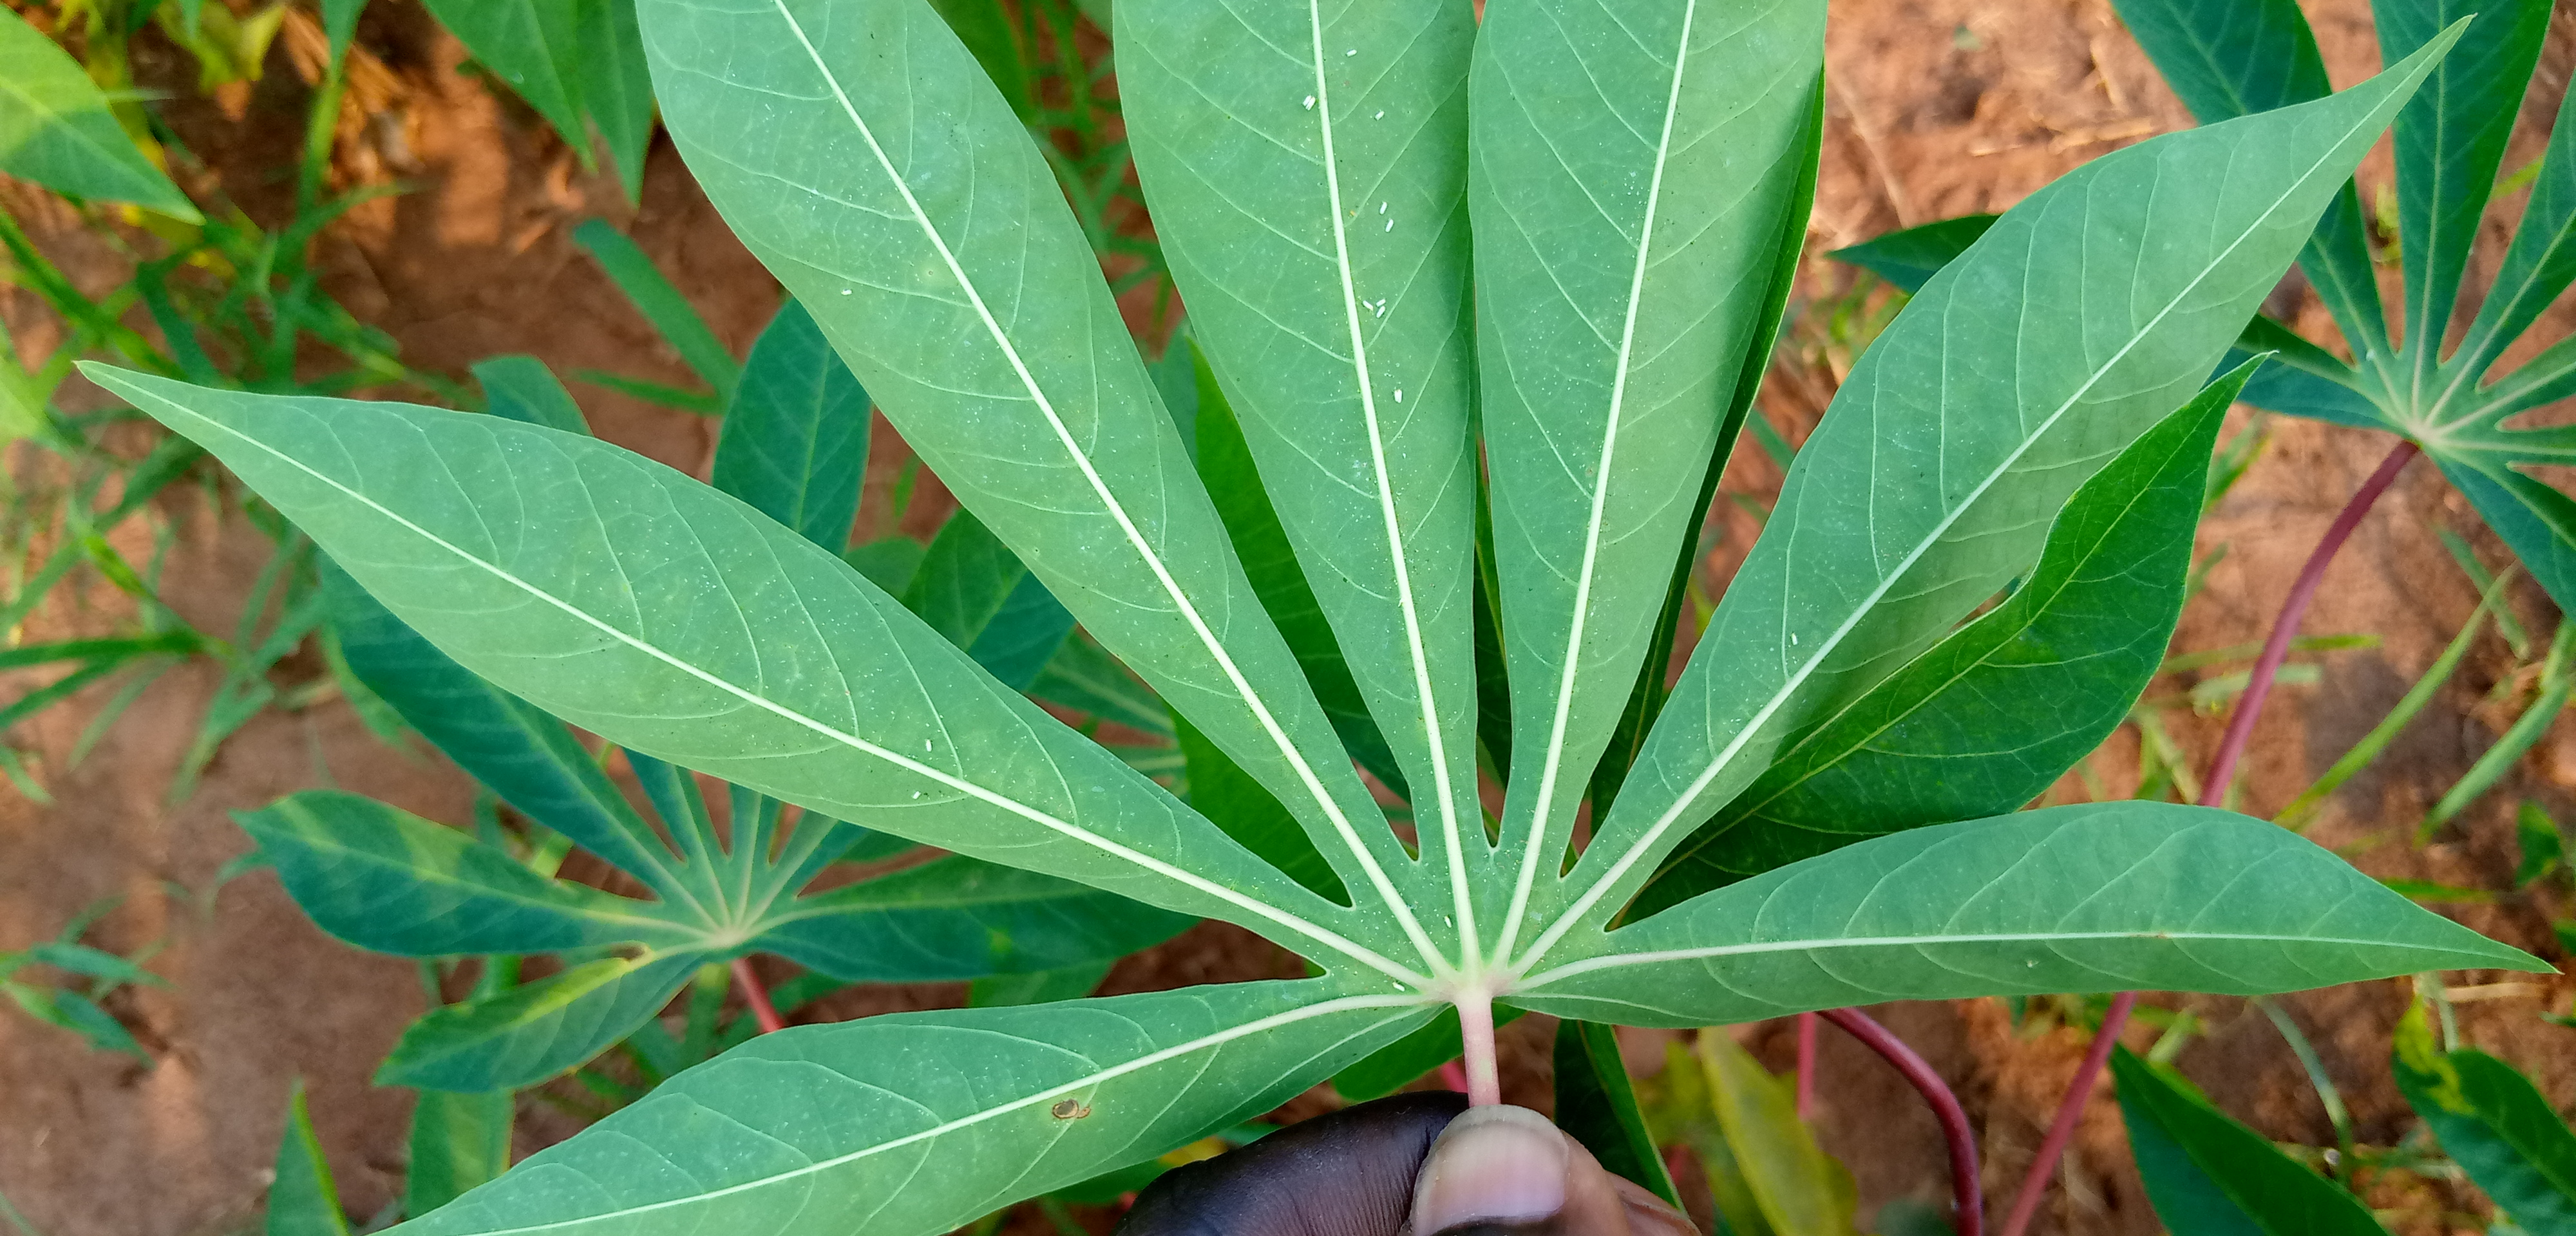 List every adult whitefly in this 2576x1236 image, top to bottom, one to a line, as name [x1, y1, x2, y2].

whitefly [1344, 48, 1359, 59]
whitefly [1301, 93, 1317, 112]
whitefly [1374, 109, 1386, 124]
whitefly [1378, 198, 1388, 216]
whitefly [1383, 217, 1396, 234]
whitefly [840, 286, 855, 297]
whitefly [1359, 297, 1374, 312]
whitefly [1375, 298, 1387, 306]
whitefly [1375, 307, 1387, 321]
whitefly [1391, 386, 1405, 406]
whitefly [1788, 631, 1800, 648]
whitefly [920, 735, 938, 756]
whitefly [909, 787, 926, 802]
whitefly [1442, 913, 1455, 931]
whitefly [2025, 959, 2036, 971]
whitefly [1390, 978, 1409, 996]